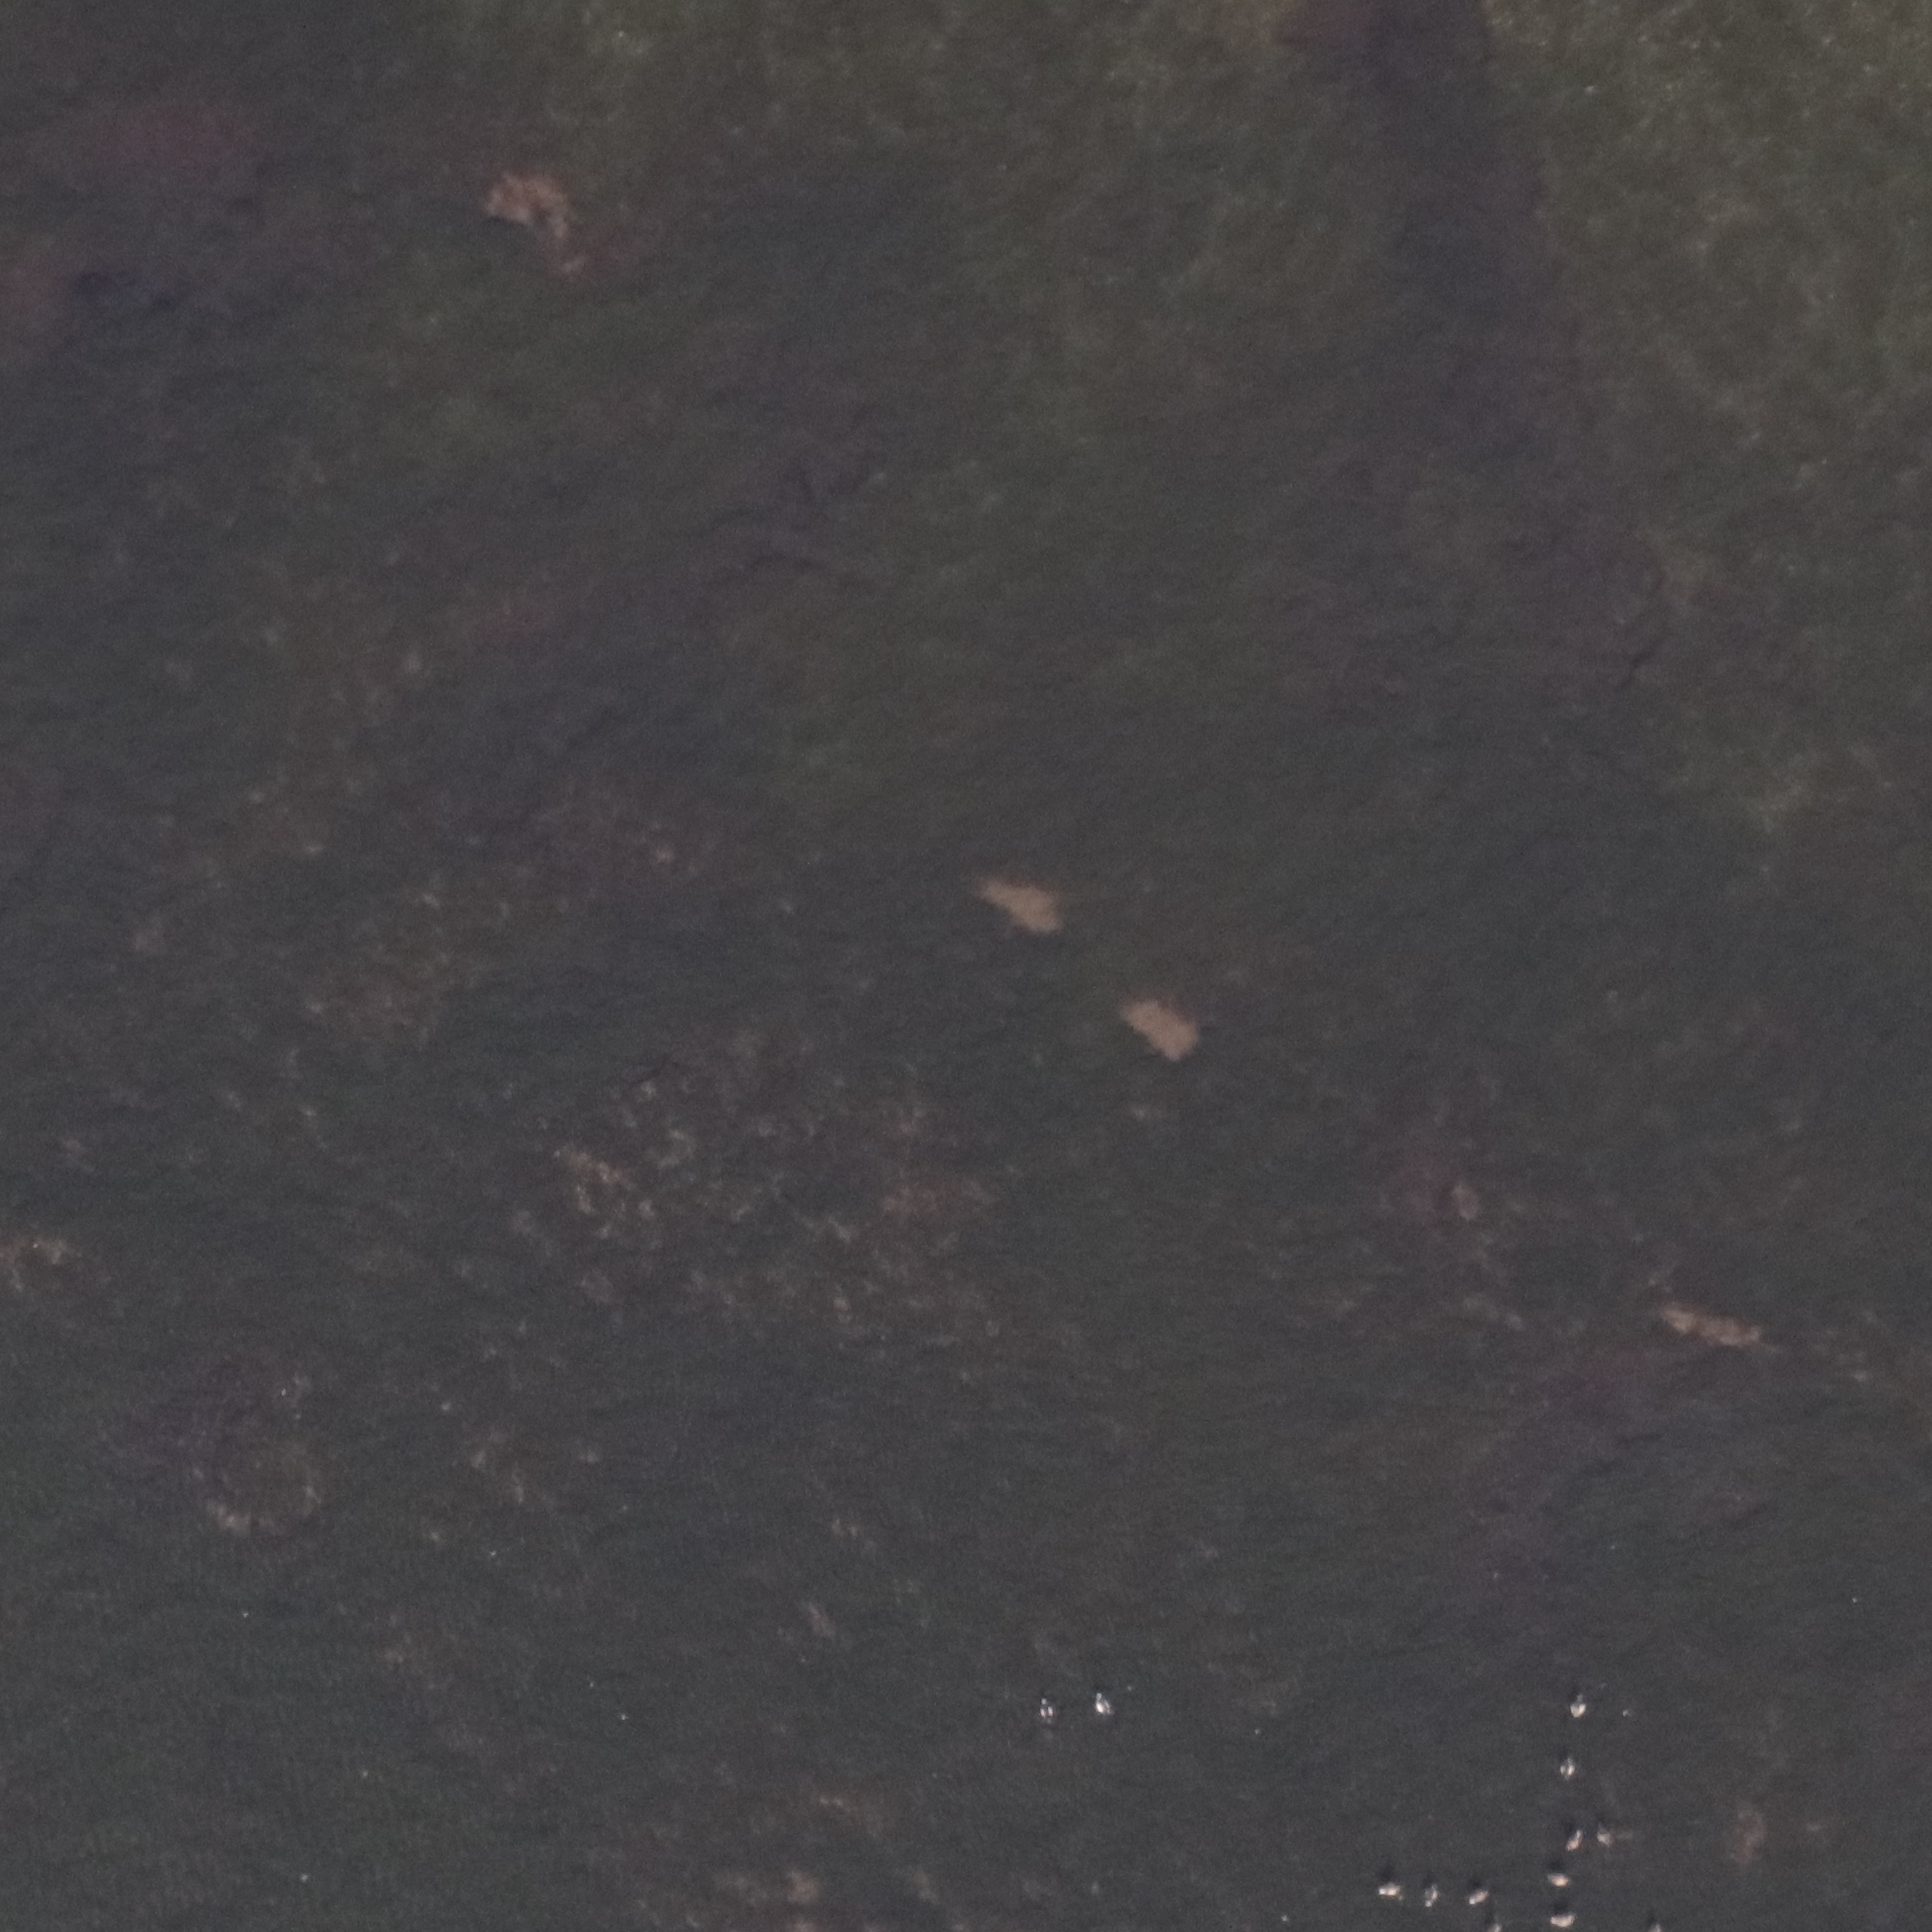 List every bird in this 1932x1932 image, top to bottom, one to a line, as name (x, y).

brant (1099, 1704)
brant (1047, 1712)
brant (1584, 1713)
brant (1569, 1768)
brant (1605, 1830)
brant (1569, 1847)
brant (1563, 1875)
brant (1389, 1888)
brant (1482, 1897)
brant (1433, 1899)
brant (1562, 1922)